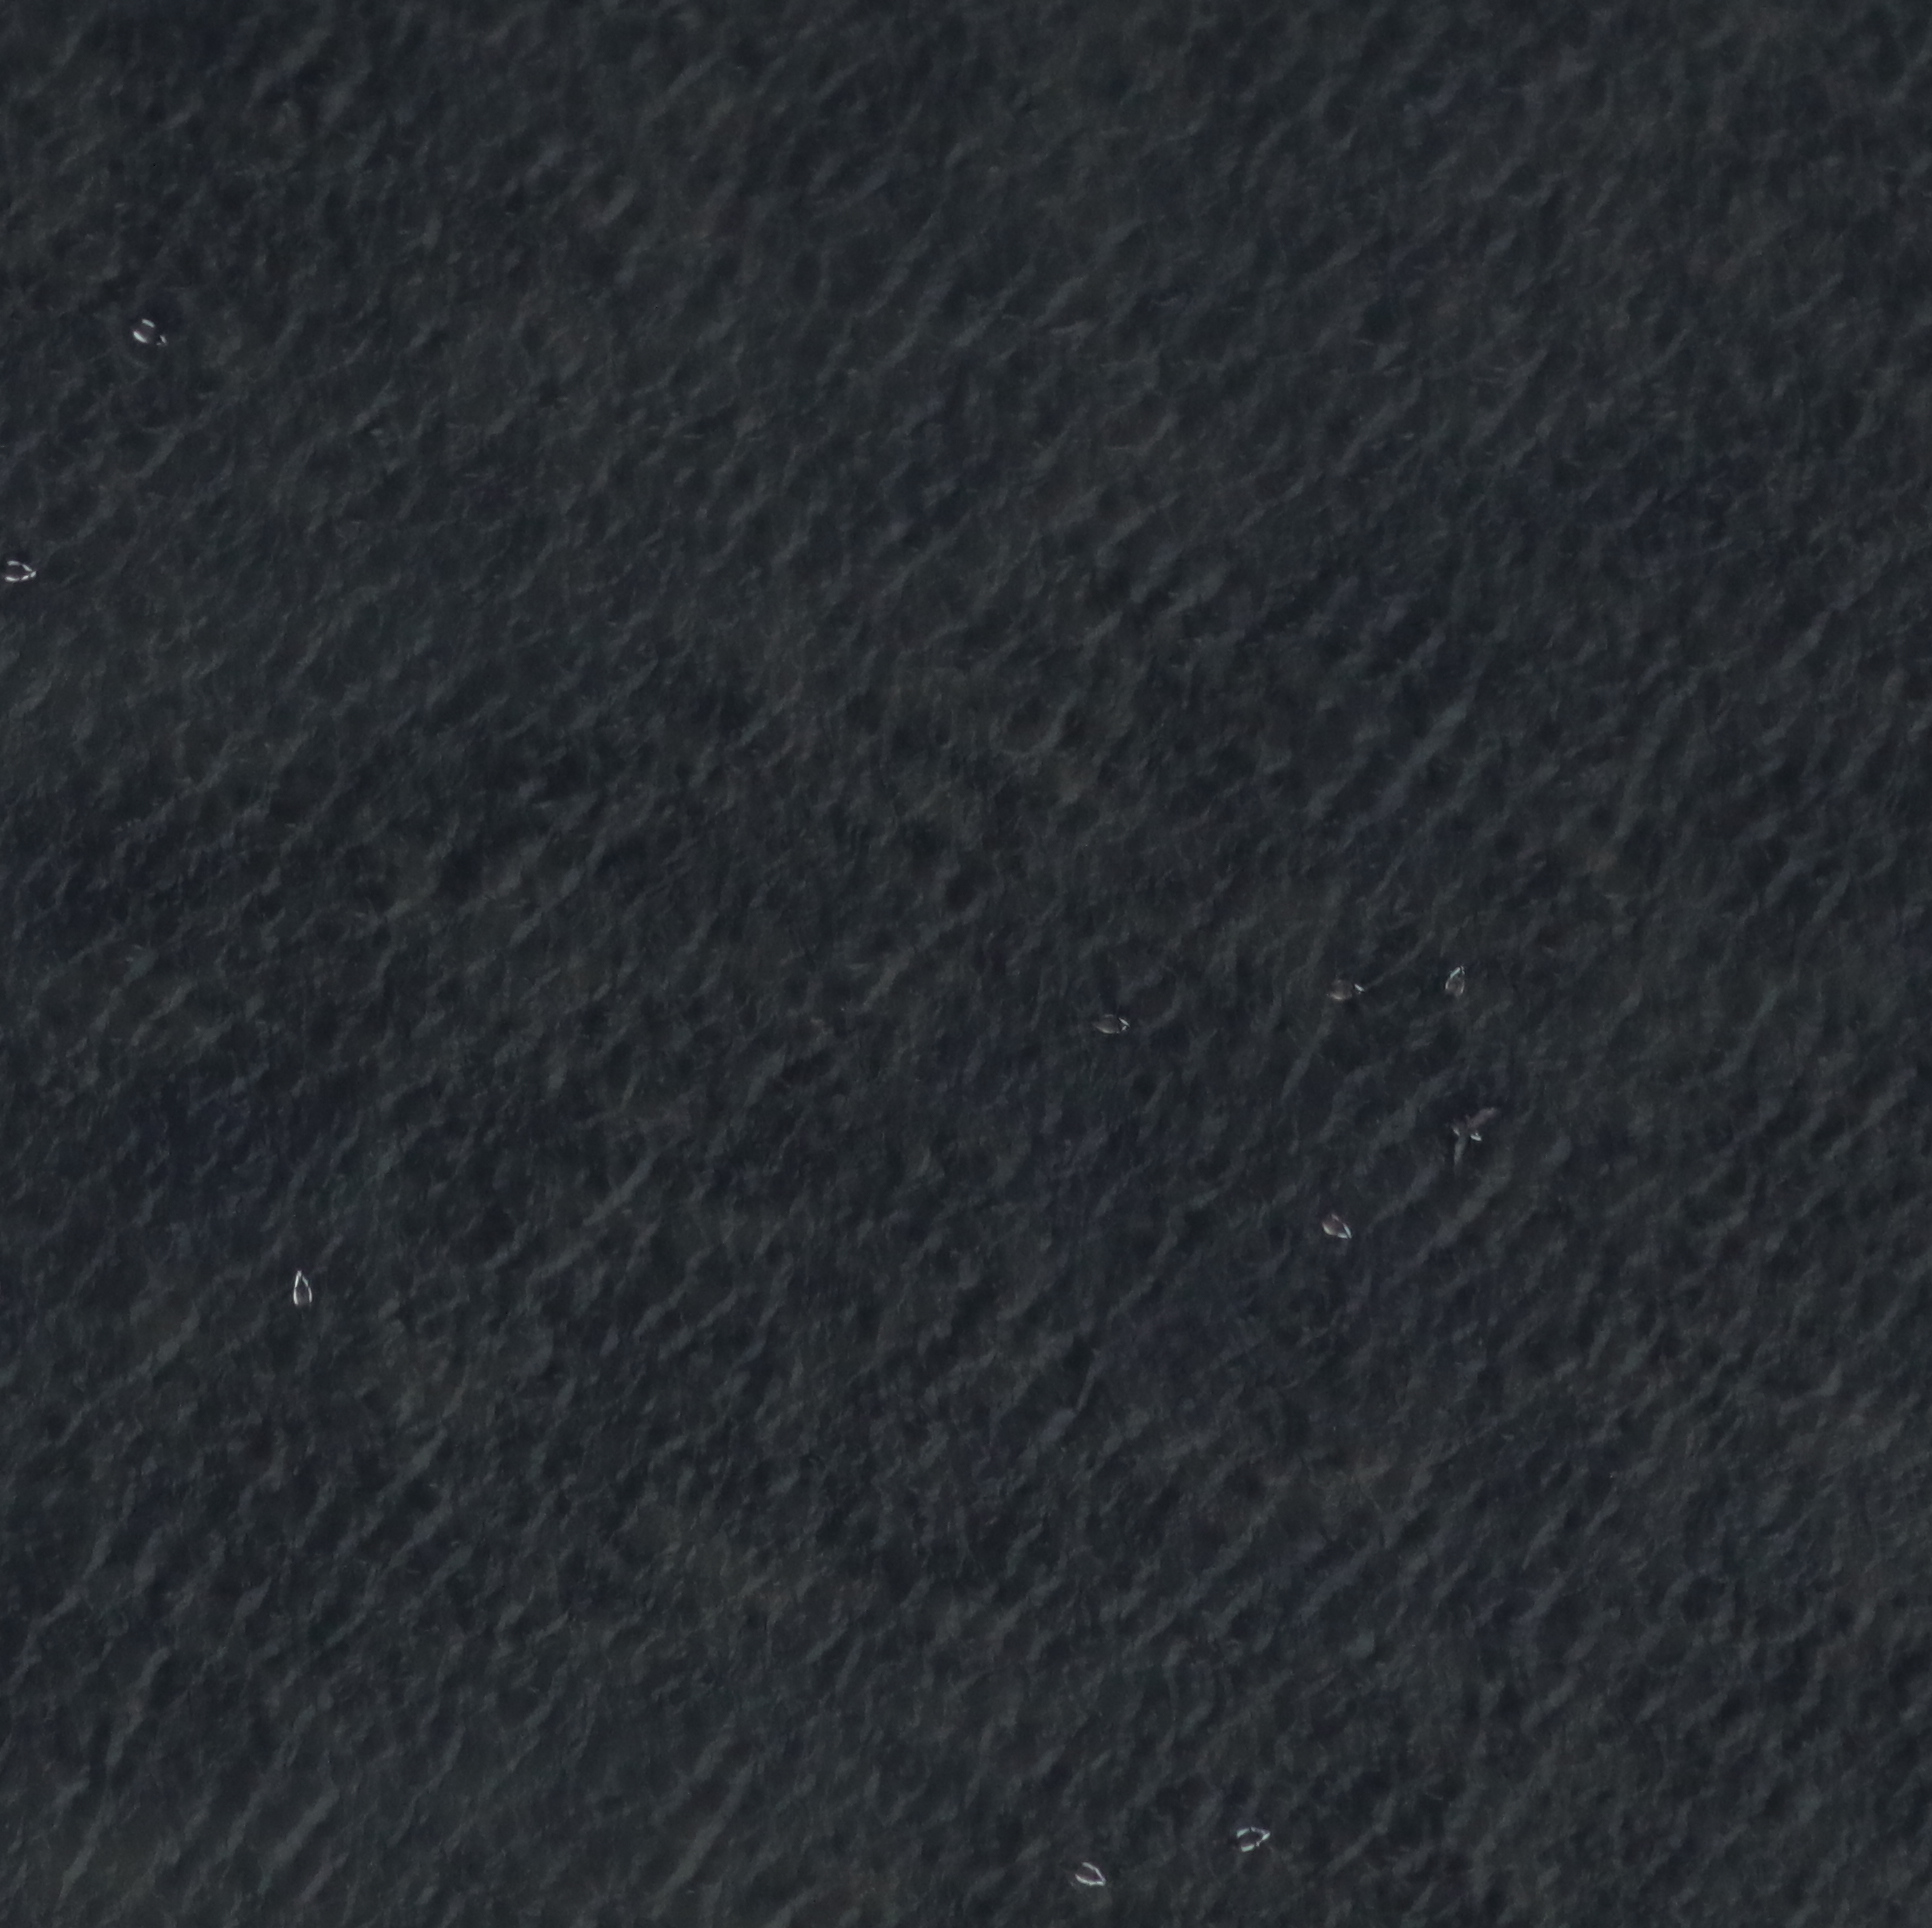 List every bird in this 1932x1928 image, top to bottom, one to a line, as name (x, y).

brant (148, 335)
brant (17, 571)
brant (1454, 985)
brant (1345, 988)
brant (1109, 1024)
brant (1468, 1131)
brant (1334, 1226)
brant (305, 1293)
brant (1247, 1836)
brant (1087, 1874)